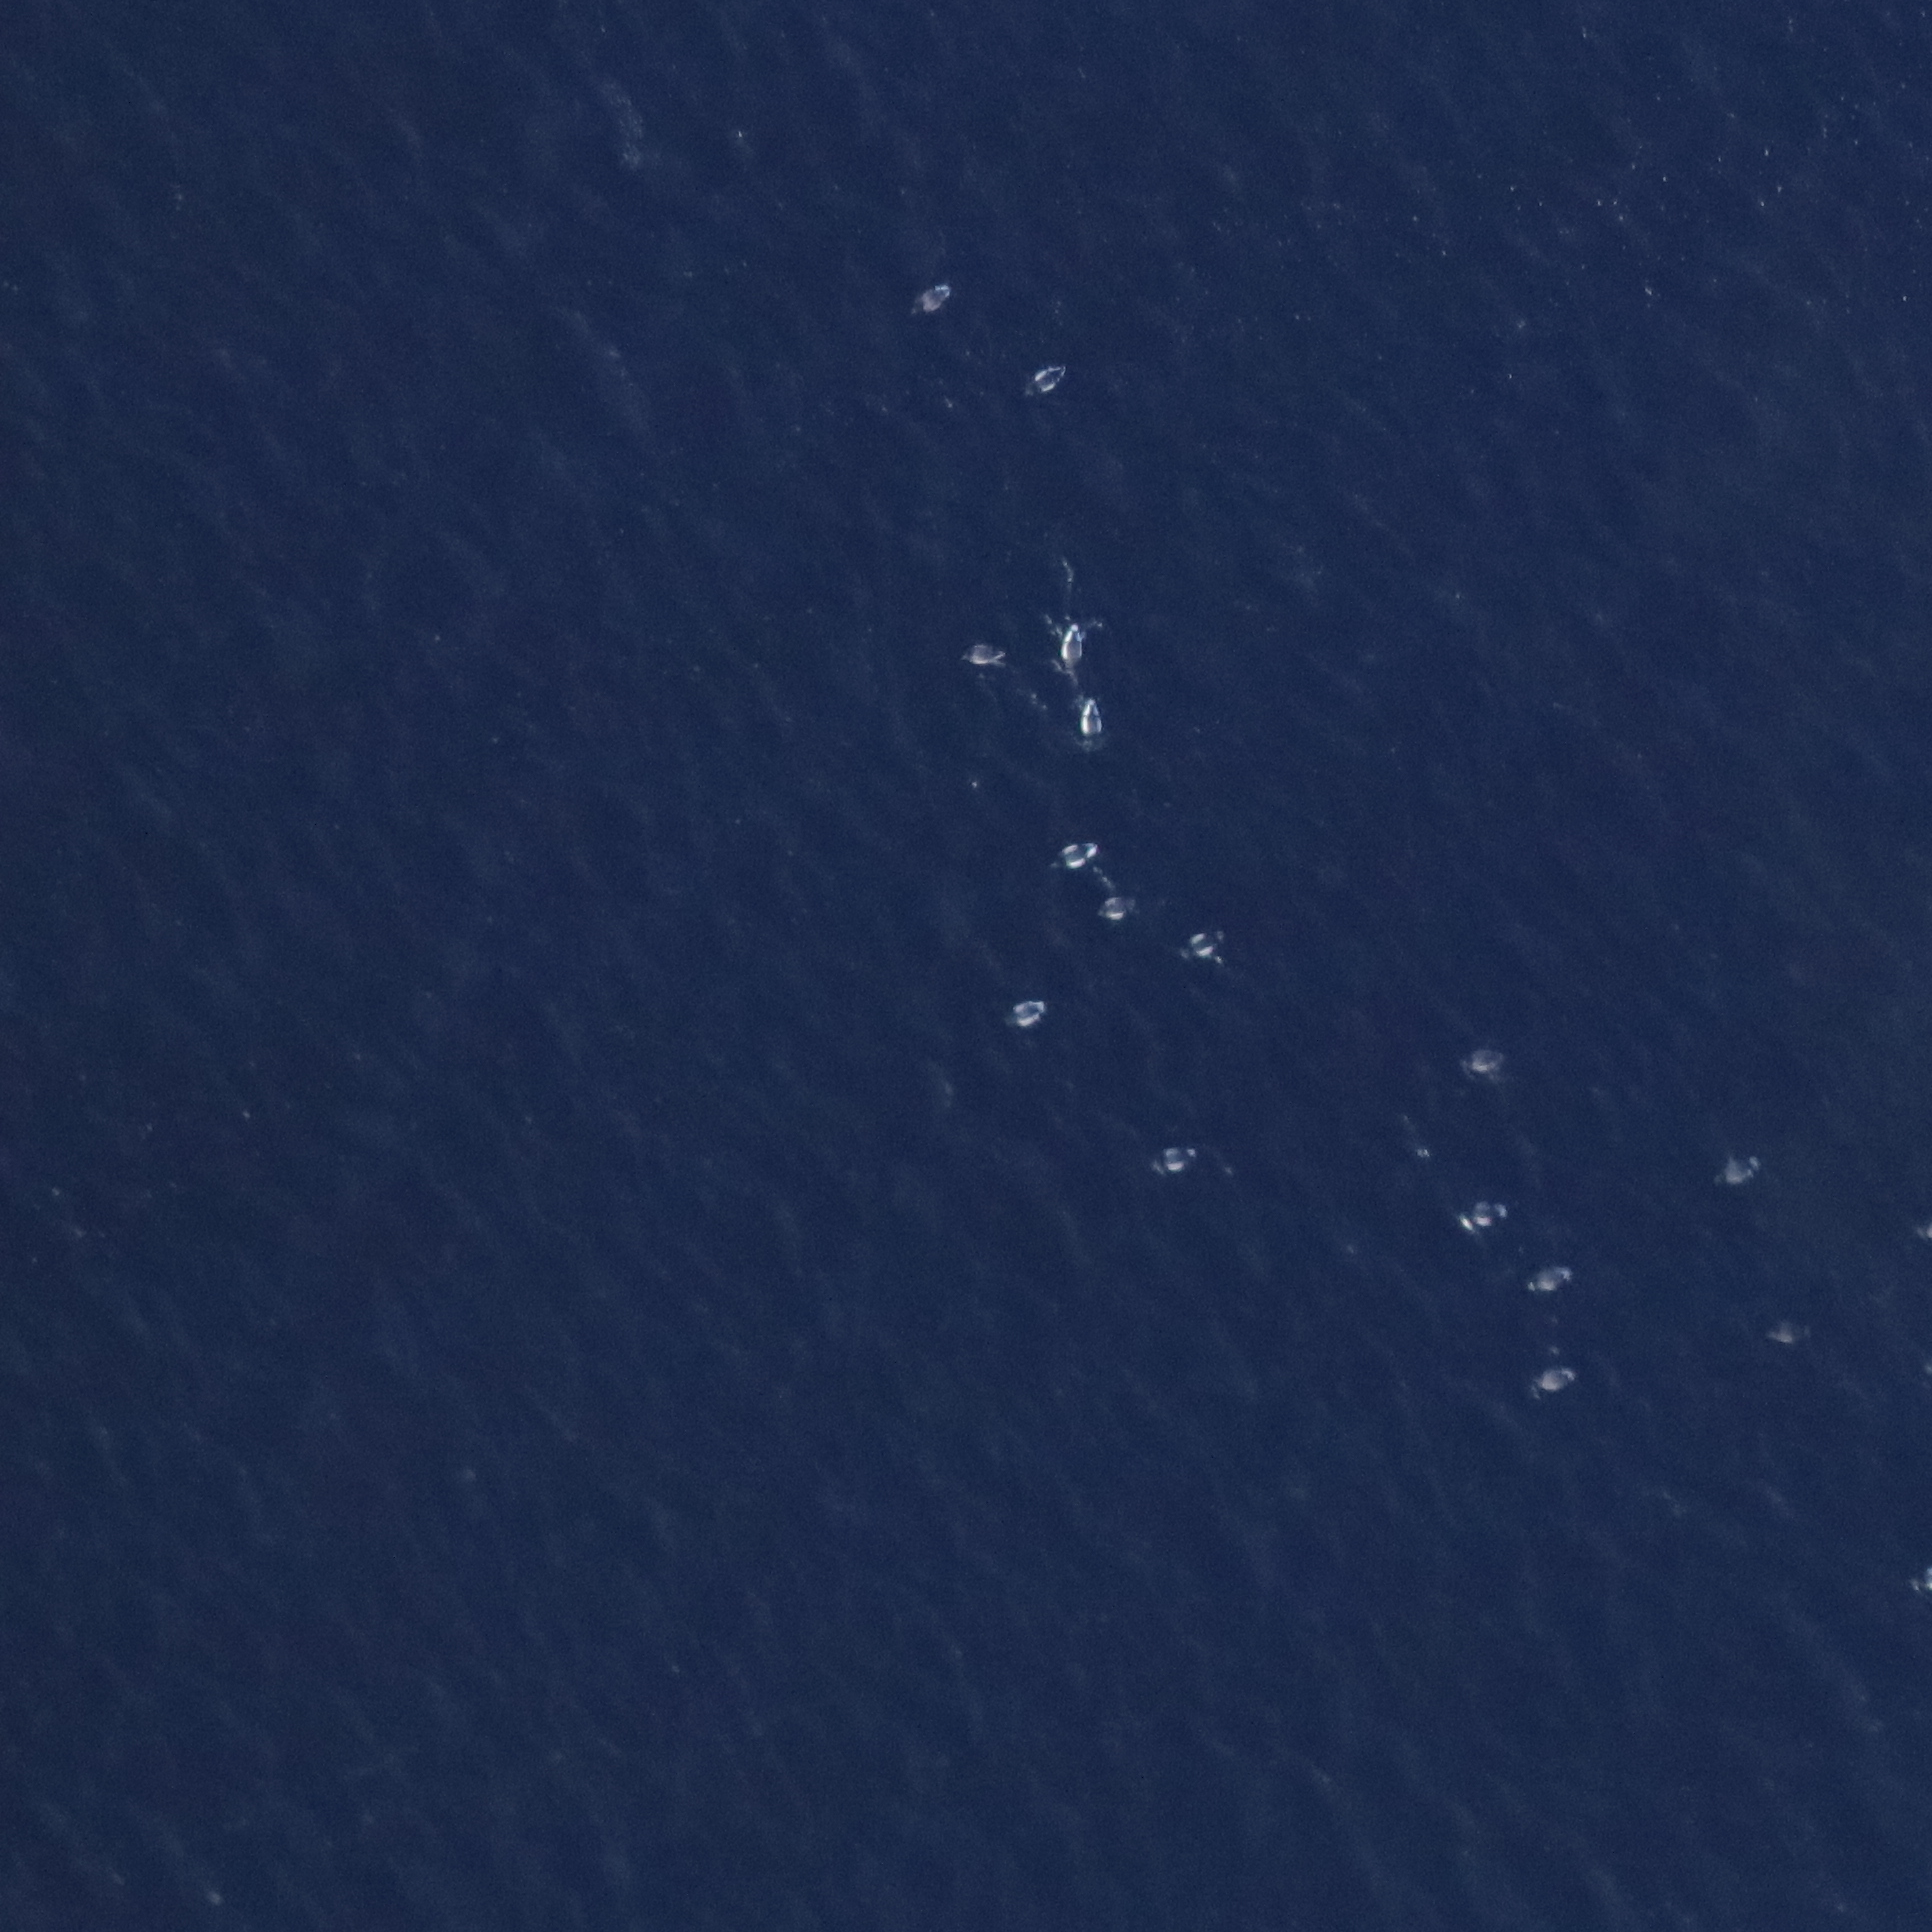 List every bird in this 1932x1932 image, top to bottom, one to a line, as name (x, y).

brant (933, 296)
brant (1048, 380)
brant (1072, 651)
brant (987, 655)
brant (1093, 721)
brant (1075, 856)
brant (1113, 907)
brant (1205, 945)
brant (1025, 1012)
brant (1485, 1061)
brant (1176, 1157)
brant (1736, 1170)
brant (1485, 1214)
brant (1547, 1281)
brant (1787, 1333)
brant (1559, 1381)